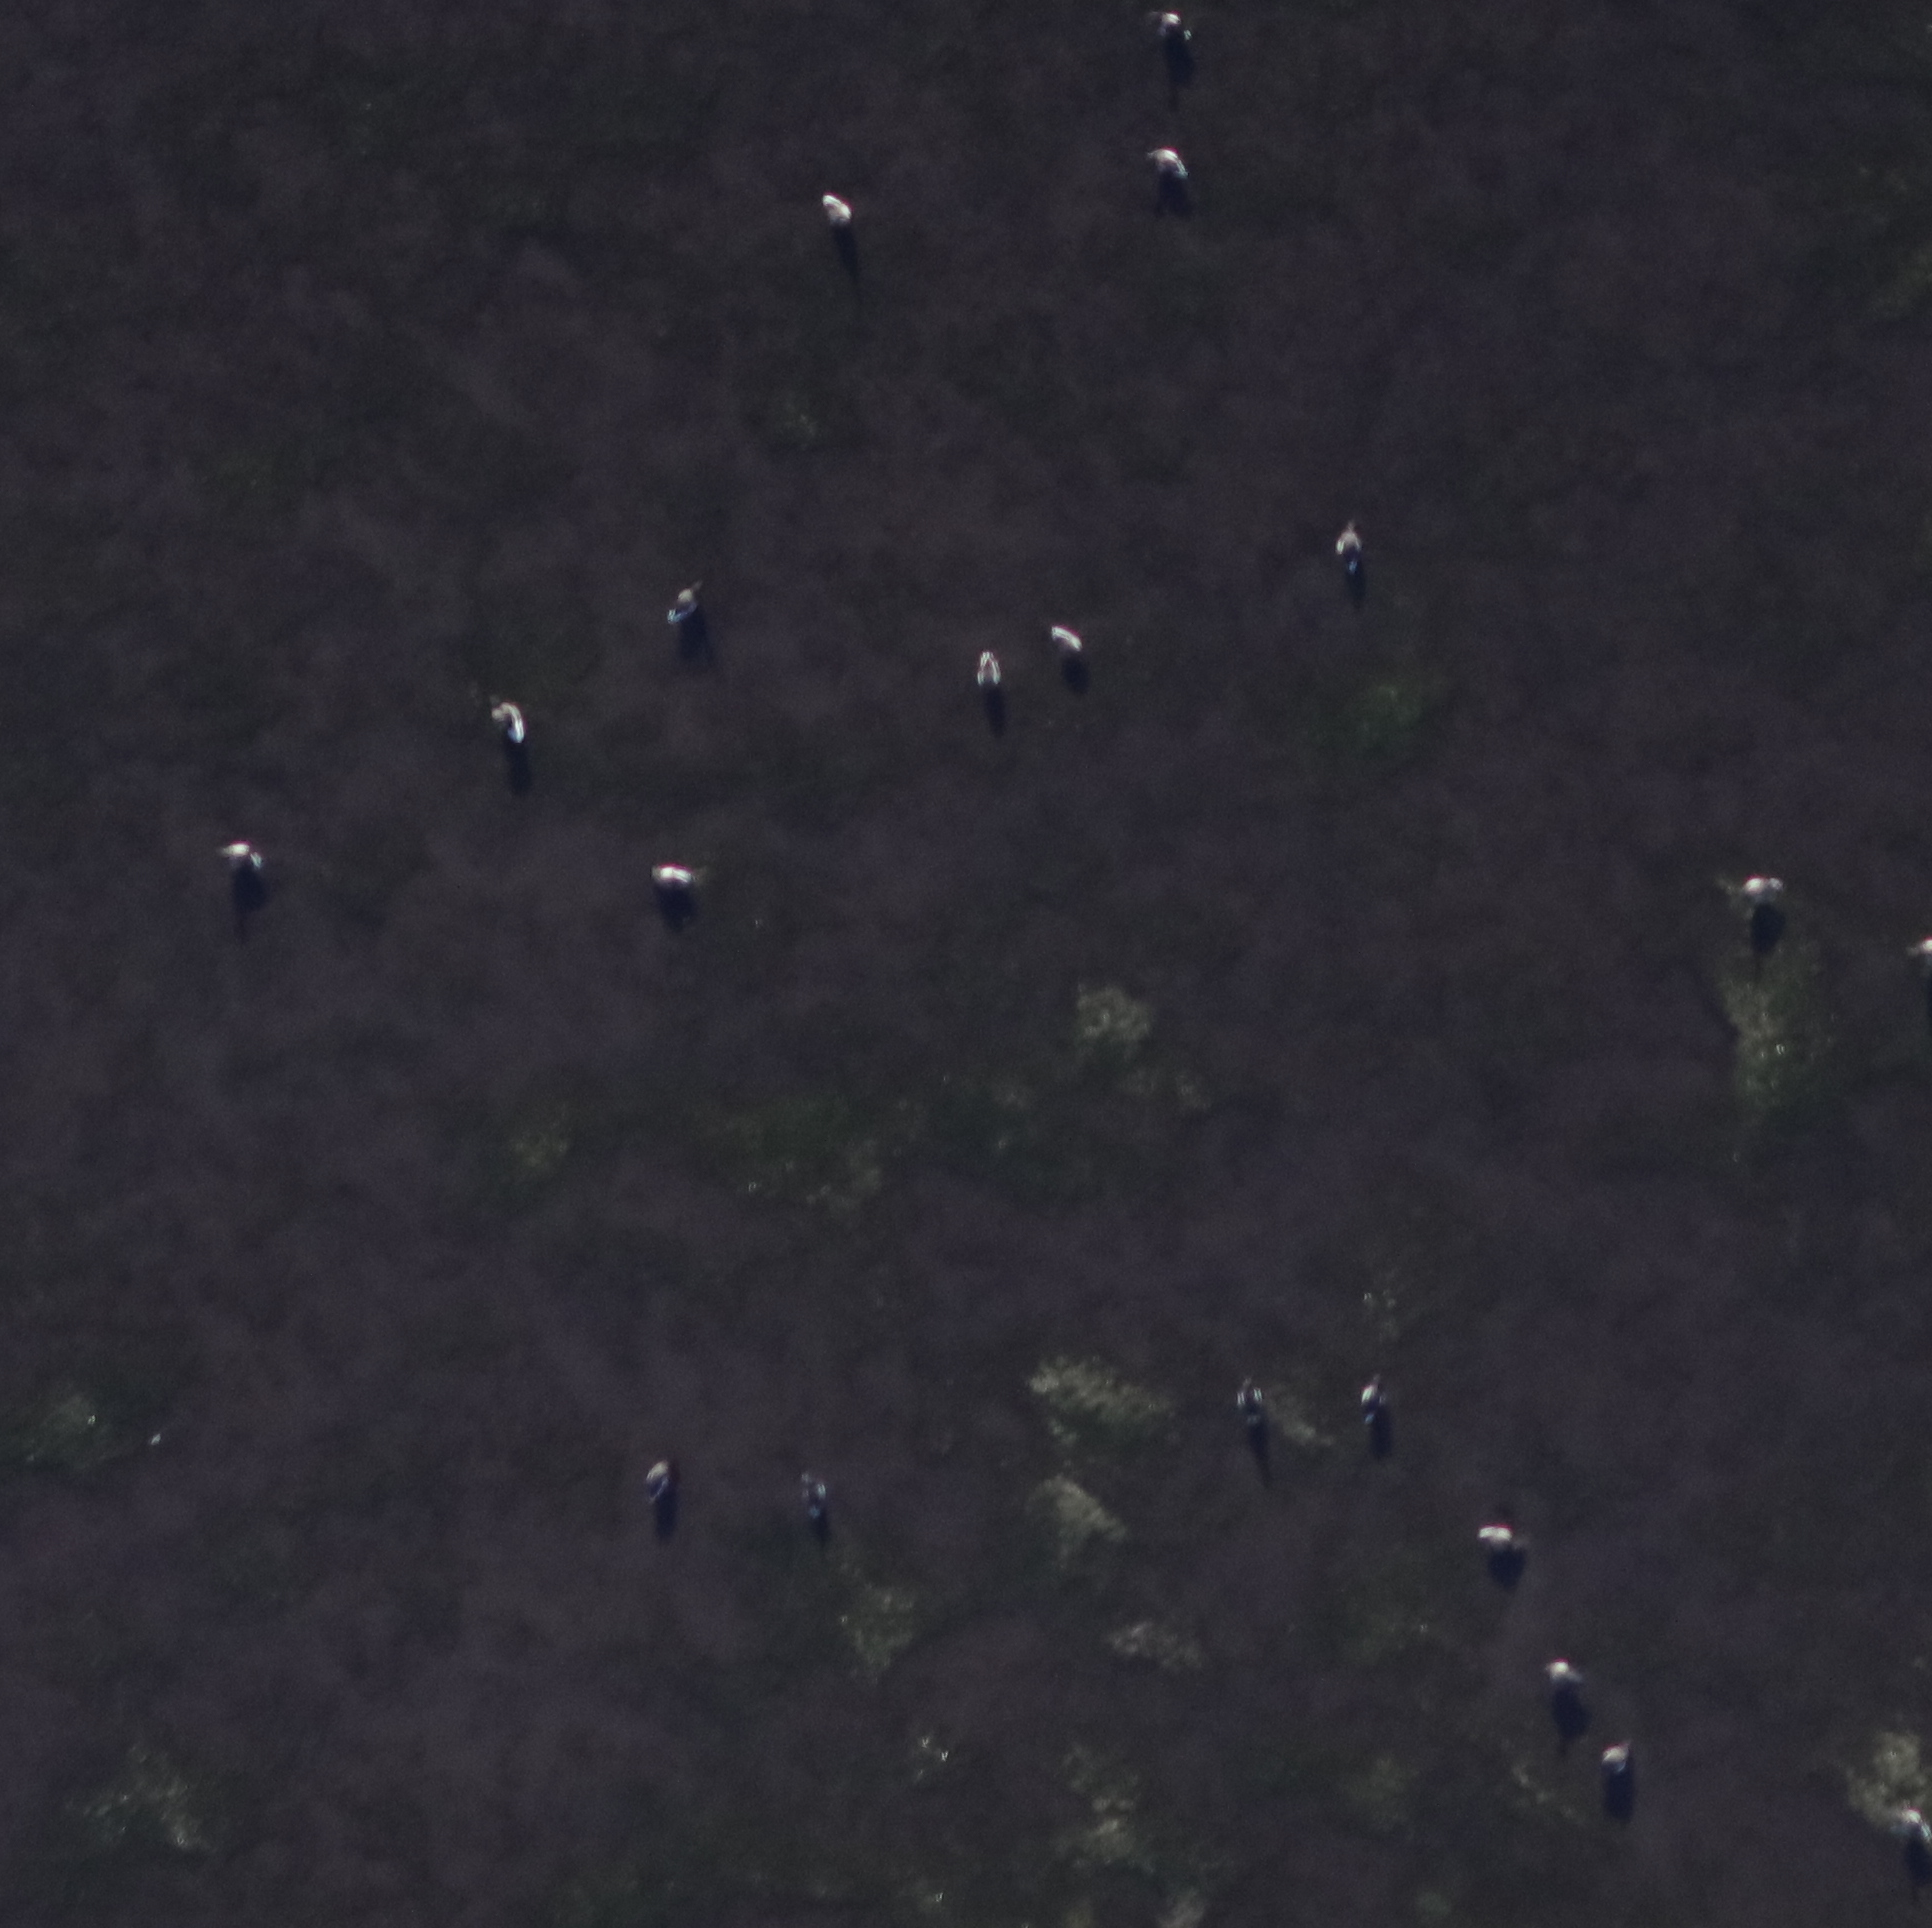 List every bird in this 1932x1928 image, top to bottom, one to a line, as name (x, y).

brant (1172, 27)
brant (1168, 166)
brant (840, 212)
brant (1350, 545)
brant (686, 603)
brant (1069, 634)
brant (990, 676)
brant (510, 711)
brant (242, 858)
brant (680, 873)
brant (1766, 889)
brant (1929, 954)
brant (1374, 1401)
brant (1254, 1403)
brant (659, 1480)
brant (806, 1499)
brant (1502, 1535)
brant (1559, 1675)
brant (1618, 1759)
brant (1917, 1830)